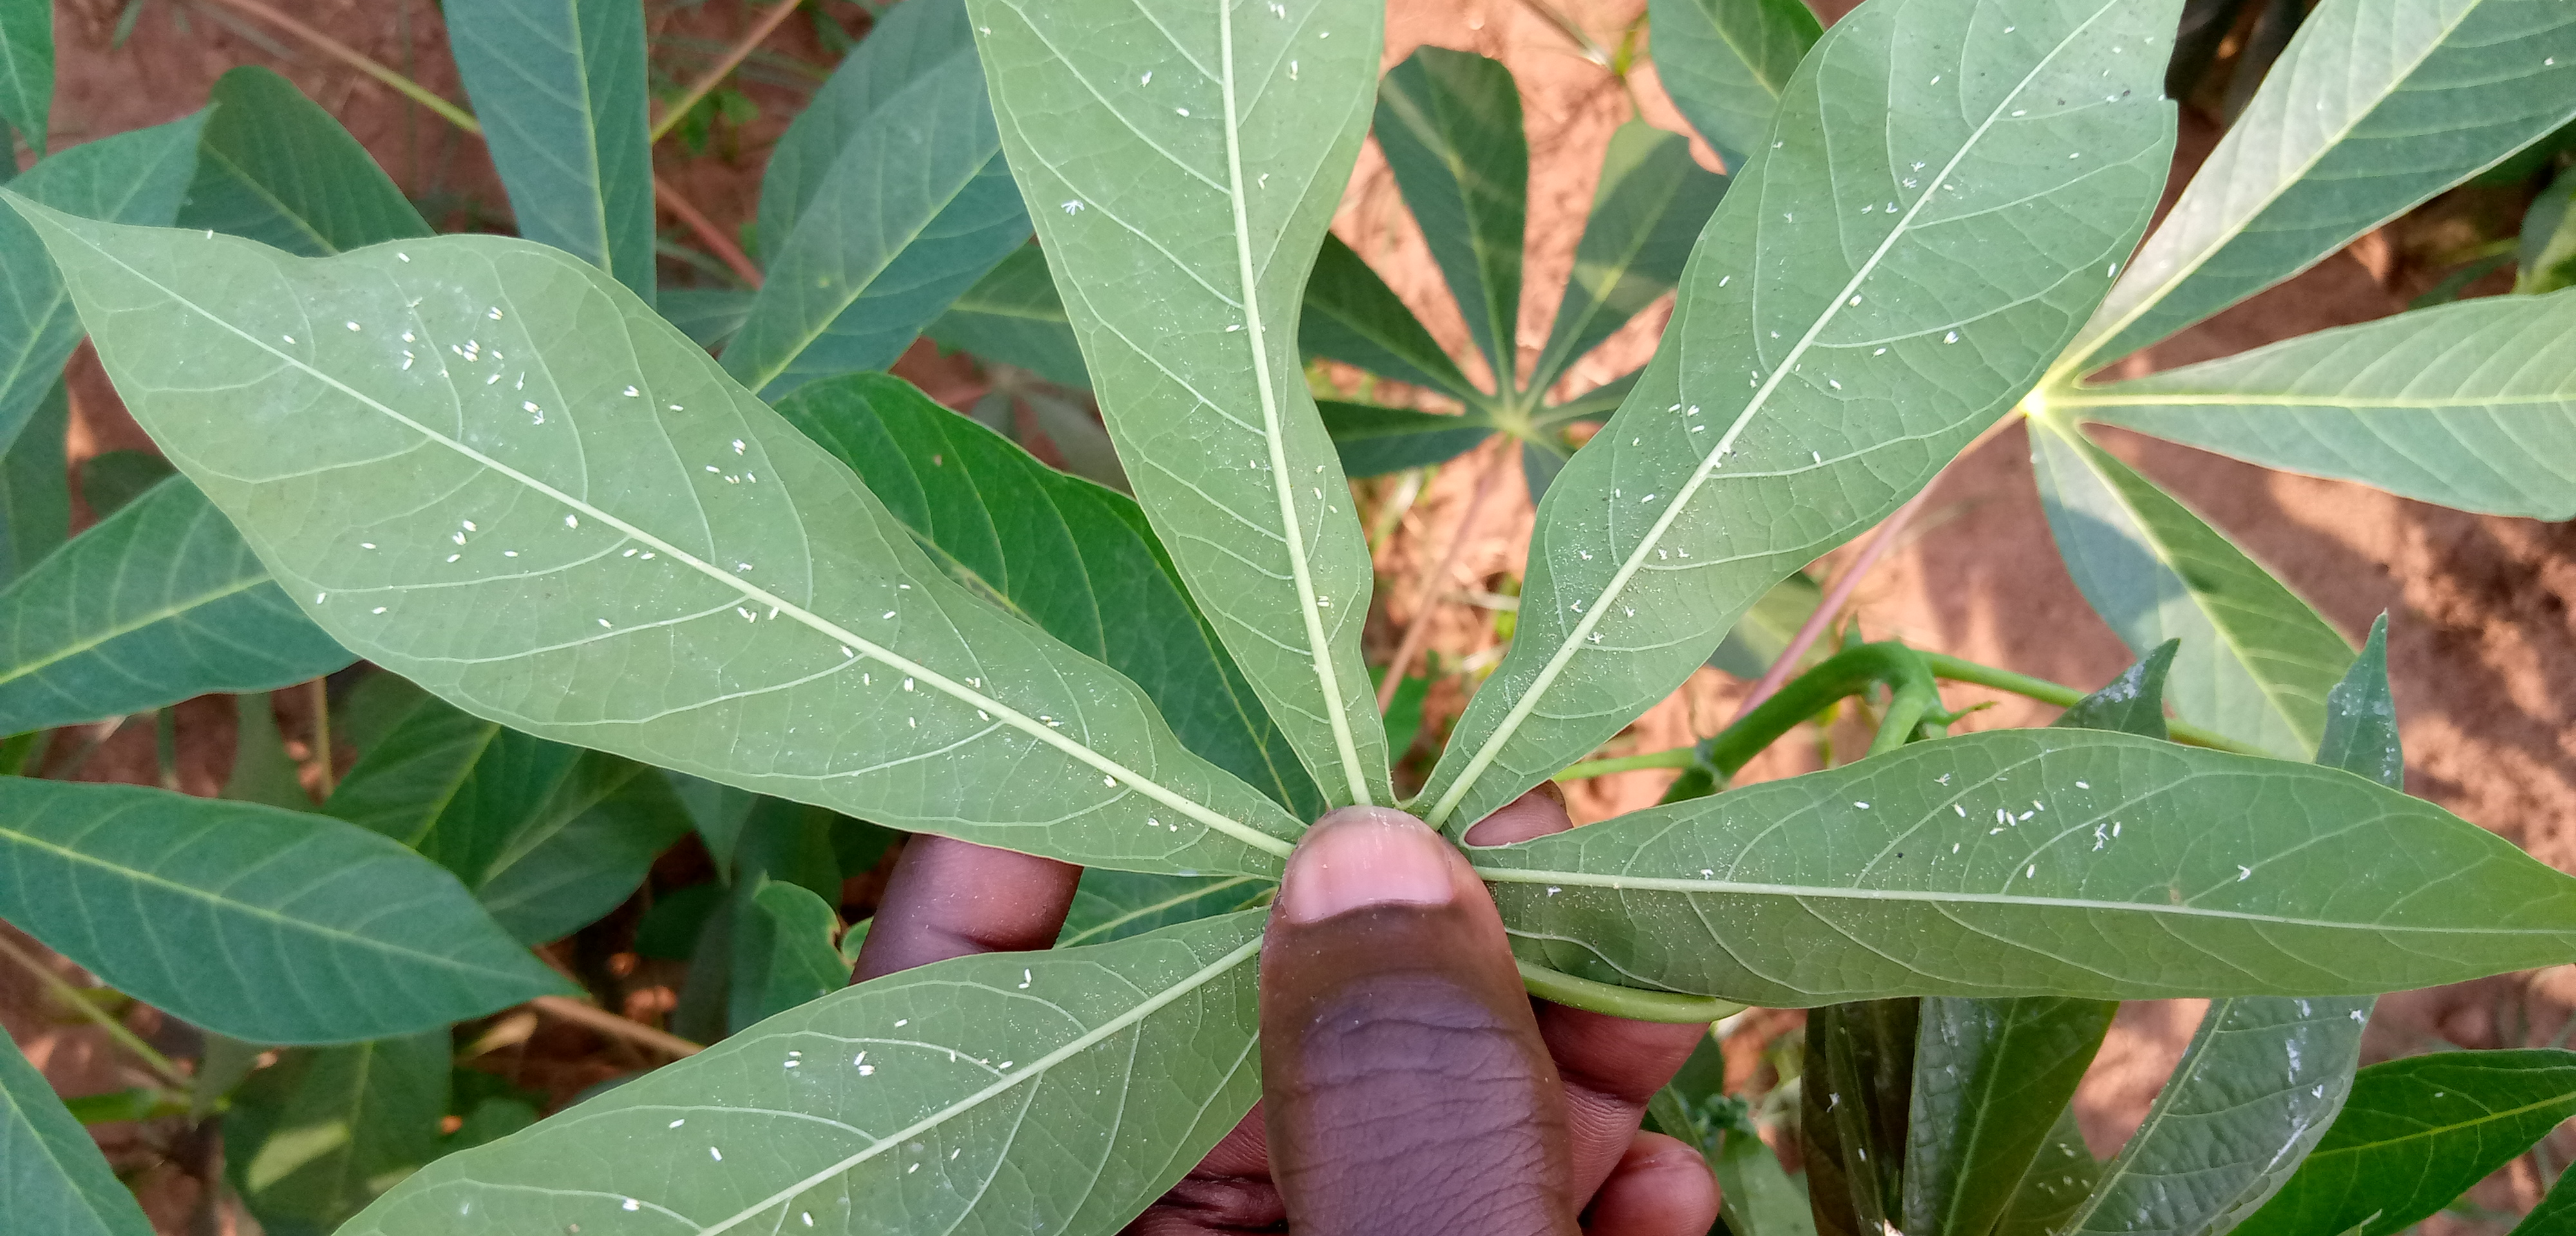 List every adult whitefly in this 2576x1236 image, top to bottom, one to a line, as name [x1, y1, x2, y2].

whitefly [1268, 1, 1287, 21]
whitefly [977, 23, 992, 41]
whitefly [2001, 23, 2019, 39]
whitefly [1318, 29, 1332, 43]
whitefly [2140, 32, 2157, 46]
whitefly [2110, 43, 2123, 57]
whitefly [2541, 55, 2557, 70]
whitefly [1289, 58, 1300, 81]
whitefly [2101, 67, 2110, 77]
whitefly [1139, 69, 1155, 91]
whitefly [1927, 70, 1946, 95]
whitefly [2155, 89, 2172, 105]
whitefly [2101, 91, 2120, 107]
whitefly [1173, 105, 1194, 118]
whitefly [2008, 106, 2031, 119]
whitefly [1770, 137, 1786, 150]
whitefly [2067, 150, 2083, 164]
whitefly [1909, 160, 1929, 172]
whitefly [1255, 170, 1273, 193]
whitefly [1899, 176, 1918, 191]
whitefly [1941, 181, 1956, 193]
whitefly [1059, 198, 1087, 216]
whitefly [1883, 198, 1900, 218]
whitefly [1859, 200, 1874, 216]
whitefly [1781, 210, 1797, 225]
whitefly [205, 228, 217, 241]
whitefly [395, 248, 412, 263]
whitefly [2105, 259, 2117, 282]
whitefly [1715, 272, 1736, 290]
whitefly [1846, 292, 1866, 311]
whitefly [486, 304, 505, 323]
whitefly [343, 320, 364, 333]
whitefly [1222, 321, 1243, 335]
whitefly [1767, 327, 1782, 342]
whitefly [400, 330, 415, 345]
whitefly [1942, 330, 1960, 348]
whitefly [280, 333, 297, 346]
whitefly [464, 336, 483, 353]
whitefly [450, 341, 464, 357]
whitefly [1871, 345, 1890, 360]
whitefly [400, 348, 415, 372]
whitefly [490, 348, 505, 362]
whitefly [463, 351, 480, 366]
whitefly [1793, 362, 1805, 375]
whitefly [1749, 367, 1763, 381]
whitefly [515, 370, 526, 393]
whitefly [485, 371, 502, 387]
whitefly [1827, 377, 1844, 393]
whitefly [1747, 378, 1761, 390]
whitefly [621, 380, 641, 402]
whitefly [520, 398, 540, 415]
whitefly [1667, 400, 1683, 414]
whitefly [666, 401, 687, 415]
whitefly [1684, 401, 1702, 420]
whitefly [530, 413, 549, 429]
whitefly [1689, 422, 1708, 437]
whitefly [1630, 435, 1643, 449]
whitefly [730, 437, 750, 458]
whitefly [1810, 447, 1827, 465]
whitefly [1249, 457, 1258, 472]
whitefly [704, 462, 722, 475]
whitefly [1313, 462, 1328, 476]
whitefly [746, 470, 760, 485]
whitefly [722, 472, 741, 487]
whitefly [1311, 483, 1325, 501]
whitefly [1613, 485, 1622, 501]
whitefly [1640, 491, 1658, 505]
whitefly [1325, 502, 1341, 516]
whitefly [564, 512, 581, 531]
whitefly [460, 518, 480, 534]
whitefly [452, 530, 468, 547]
whitefly [359, 539, 377, 552]
whitefly [621, 543, 639, 559]
whitefly [1674, 543, 1690, 559]
whitefly [1655, 545, 1670, 563]
whitefly [1578, 547, 1596, 564]
whitefly [639, 548, 656, 563]
whitefly [502, 548, 522, 561]
whitefly [444, 552, 464, 565]
whitefly [735, 559, 756, 575]
whitefly [897, 581, 913, 592]
whitefly [315, 590, 330, 608]
whitefly [1316, 593, 1332, 609]
whitefly [1569, 597, 1586, 615]
whitefly [1622, 602, 1638, 621]
whitefly [369, 603, 389, 616]
whitefly [767, 603, 782, 621]
whitefly [735, 604, 750, 620]
whitefly [882, 608, 899, 622]
whitefly [749, 609, 761, 624]
whitefly [593, 615, 616, 632]
whitefly [1586, 628, 1607, 648]
whitefly [839, 643, 857, 660]
whitefly [862, 670, 872, 689]
whitefly [902, 675, 915, 694]
whitefly [961, 675, 985, 689]
whitefly [976, 708, 992, 724]
whitefly [1037, 713, 1054, 722]
whitefly [907, 713, 916, 731]
whitefly [1046, 719, 1064, 729]
whitefly [1931, 770, 1952, 788]
whitefly [1101, 772, 1118, 789]
whitefly [2073, 778, 2090, 791]
whitefly [1851, 798, 1871, 811]
whitefly [2031, 798, 2047, 812]
whitefly [1950, 801, 1967, 818]
whitefly [1993, 805, 2005, 825]
whitefly [2016, 809, 2036, 821]
whitefly [1146, 814, 1161, 829]
whitefly [2110, 819, 2124, 839]
whitefly [1167, 821, 1179, 836]
whitefly [2088, 821, 2109, 856]
whitefly [1987, 825, 2005, 836]
whitefly [1949, 840, 1963, 857]
whitefly [2025, 861, 2036, 881]
whitefly [2236, 862, 2257, 882]
whitefly [1698, 865, 1714, 881]
whitefly [1544, 883, 1564, 899]
whitefly [1023, 966, 1037, 984]
whitefly [1016, 982, 1034, 991]
whitefly [2346, 1007, 2367, 1026]
whitefly [892, 1016, 911, 1029]
whitefly [853, 1047, 867, 1065]
whitefly [947, 1047, 958, 1065]
whitefly [786, 1049, 804, 1059]
whitefly [997, 1058, 1016, 1072]
whitefly [781, 1059, 802, 1070]
whitefly [857, 1064, 876, 1076]
whitefly [2308, 1080, 2324, 1103]
whitefly [2431, 1089, 2448, 1100]
whitefly [1824, 1091, 1847, 1116]
whitefly [668, 1116, 685, 1130]
whitefly [708, 1144, 723, 1162]
whitefly [1854, 1145, 1871, 1165]
whitefly [949, 1146, 963, 1163]
whitefly [905, 1161, 922, 1175]
whitefly [621, 1197, 640, 1213]
whitefly [801, 1210, 816, 1230]